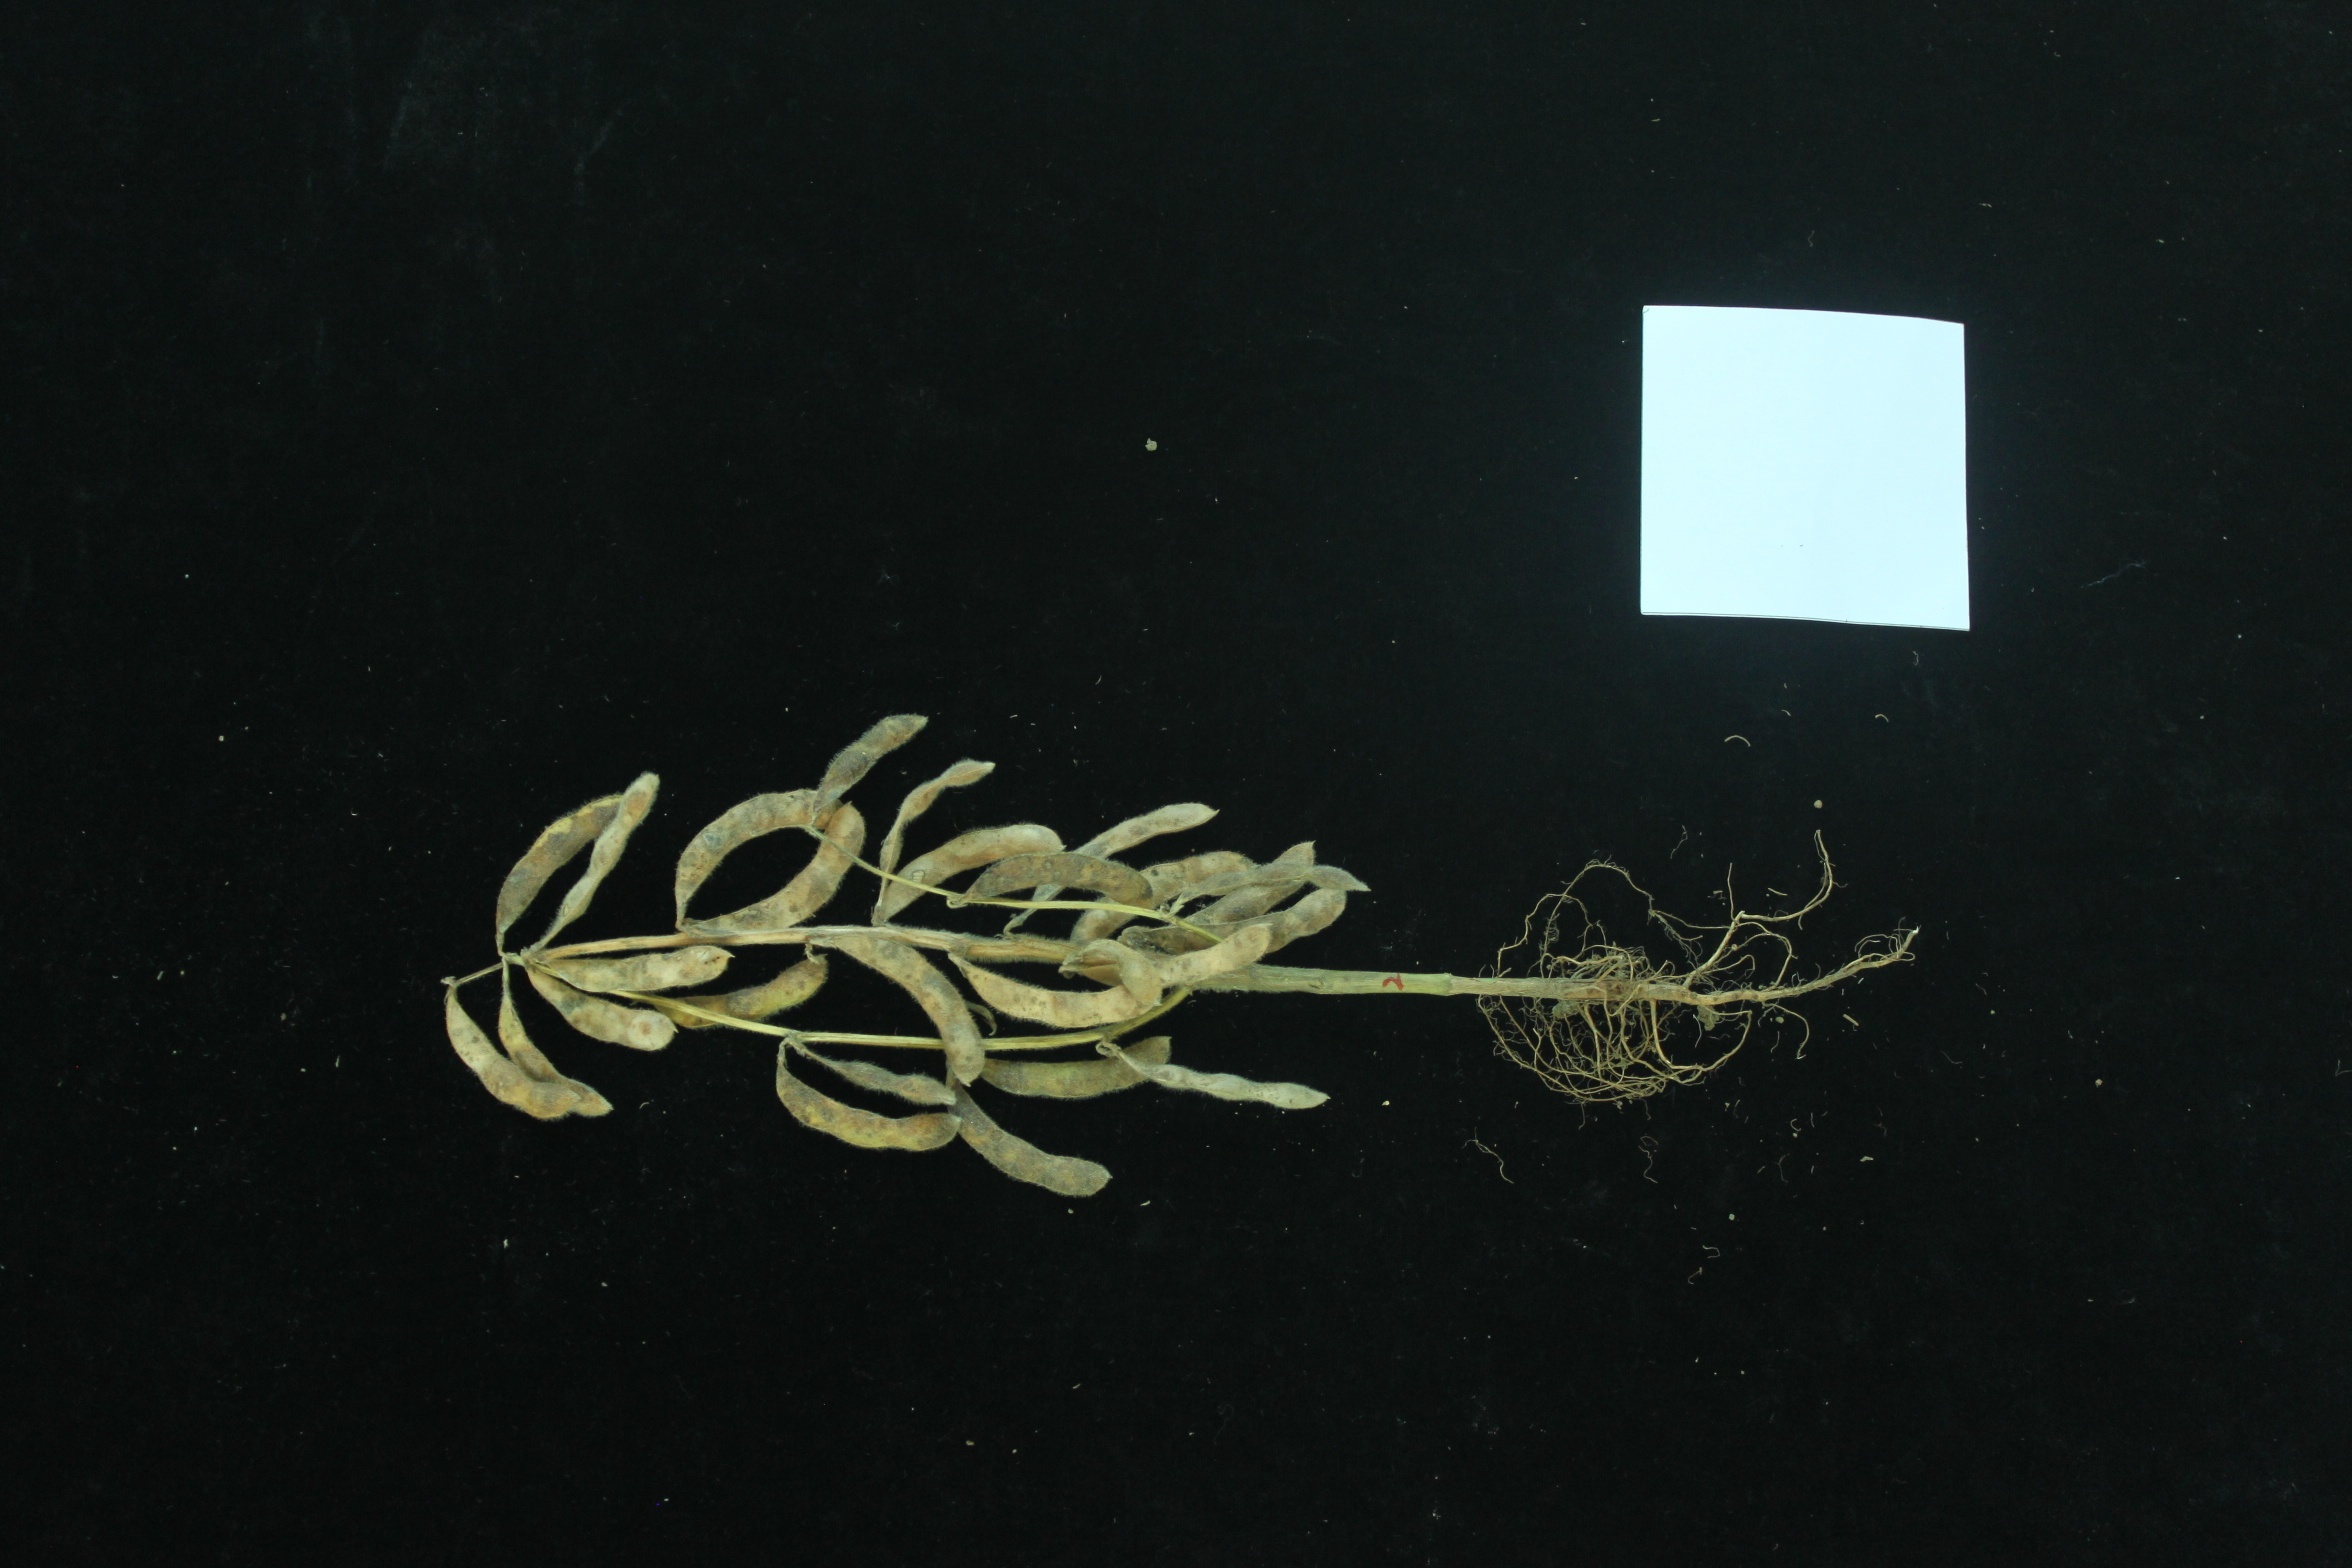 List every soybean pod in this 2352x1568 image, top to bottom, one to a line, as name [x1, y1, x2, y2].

soybean pod [810, 715, 927, 828]
soybean pod [876, 761, 993, 907]
soybean pod [531, 775, 659, 949]
soybean pod [675, 792, 846, 915]
soybean pod [498, 795, 624, 956]
soybean pod [687, 805, 865, 939]
soybean pod [1023, 807, 1211, 911]
soybean pod [878, 825, 1064, 925]
soybean pod [1174, 846, 1315, 929]
soybean pod [953, 853, 1154, 906]
soybean pod [1070, 856, 1258, 948]
soybean pod [1177, 864, 1363, 907]
soybean pod [1130, 891, 1347, 955]
soybean pod [1157, 927, 1270, 985]
soybean pod [809, 934, 983, 1088]
soybean pod [1069, 938, 1158, 1008]
soybean pod [528, 945, 733, 993]
soybean pod [657, 957, 824, 1028]
soybean pod [961, 961, 1155, 1028]
soybean pod [529, 963, 671, 1053]
soybean pod [501, 976, 610, 1115]
soybean pod [445, 988, 575, 1119]
soybean pod [986, 1039, 1170, 1097]
soybean pod [777, 1049, 959, 1152]
soybean pod [1127, 1059, 1330, 1109]
soybean pod [826, 1063, 953, 1102]
soybean pod [952, 1078, 1110, 1196]